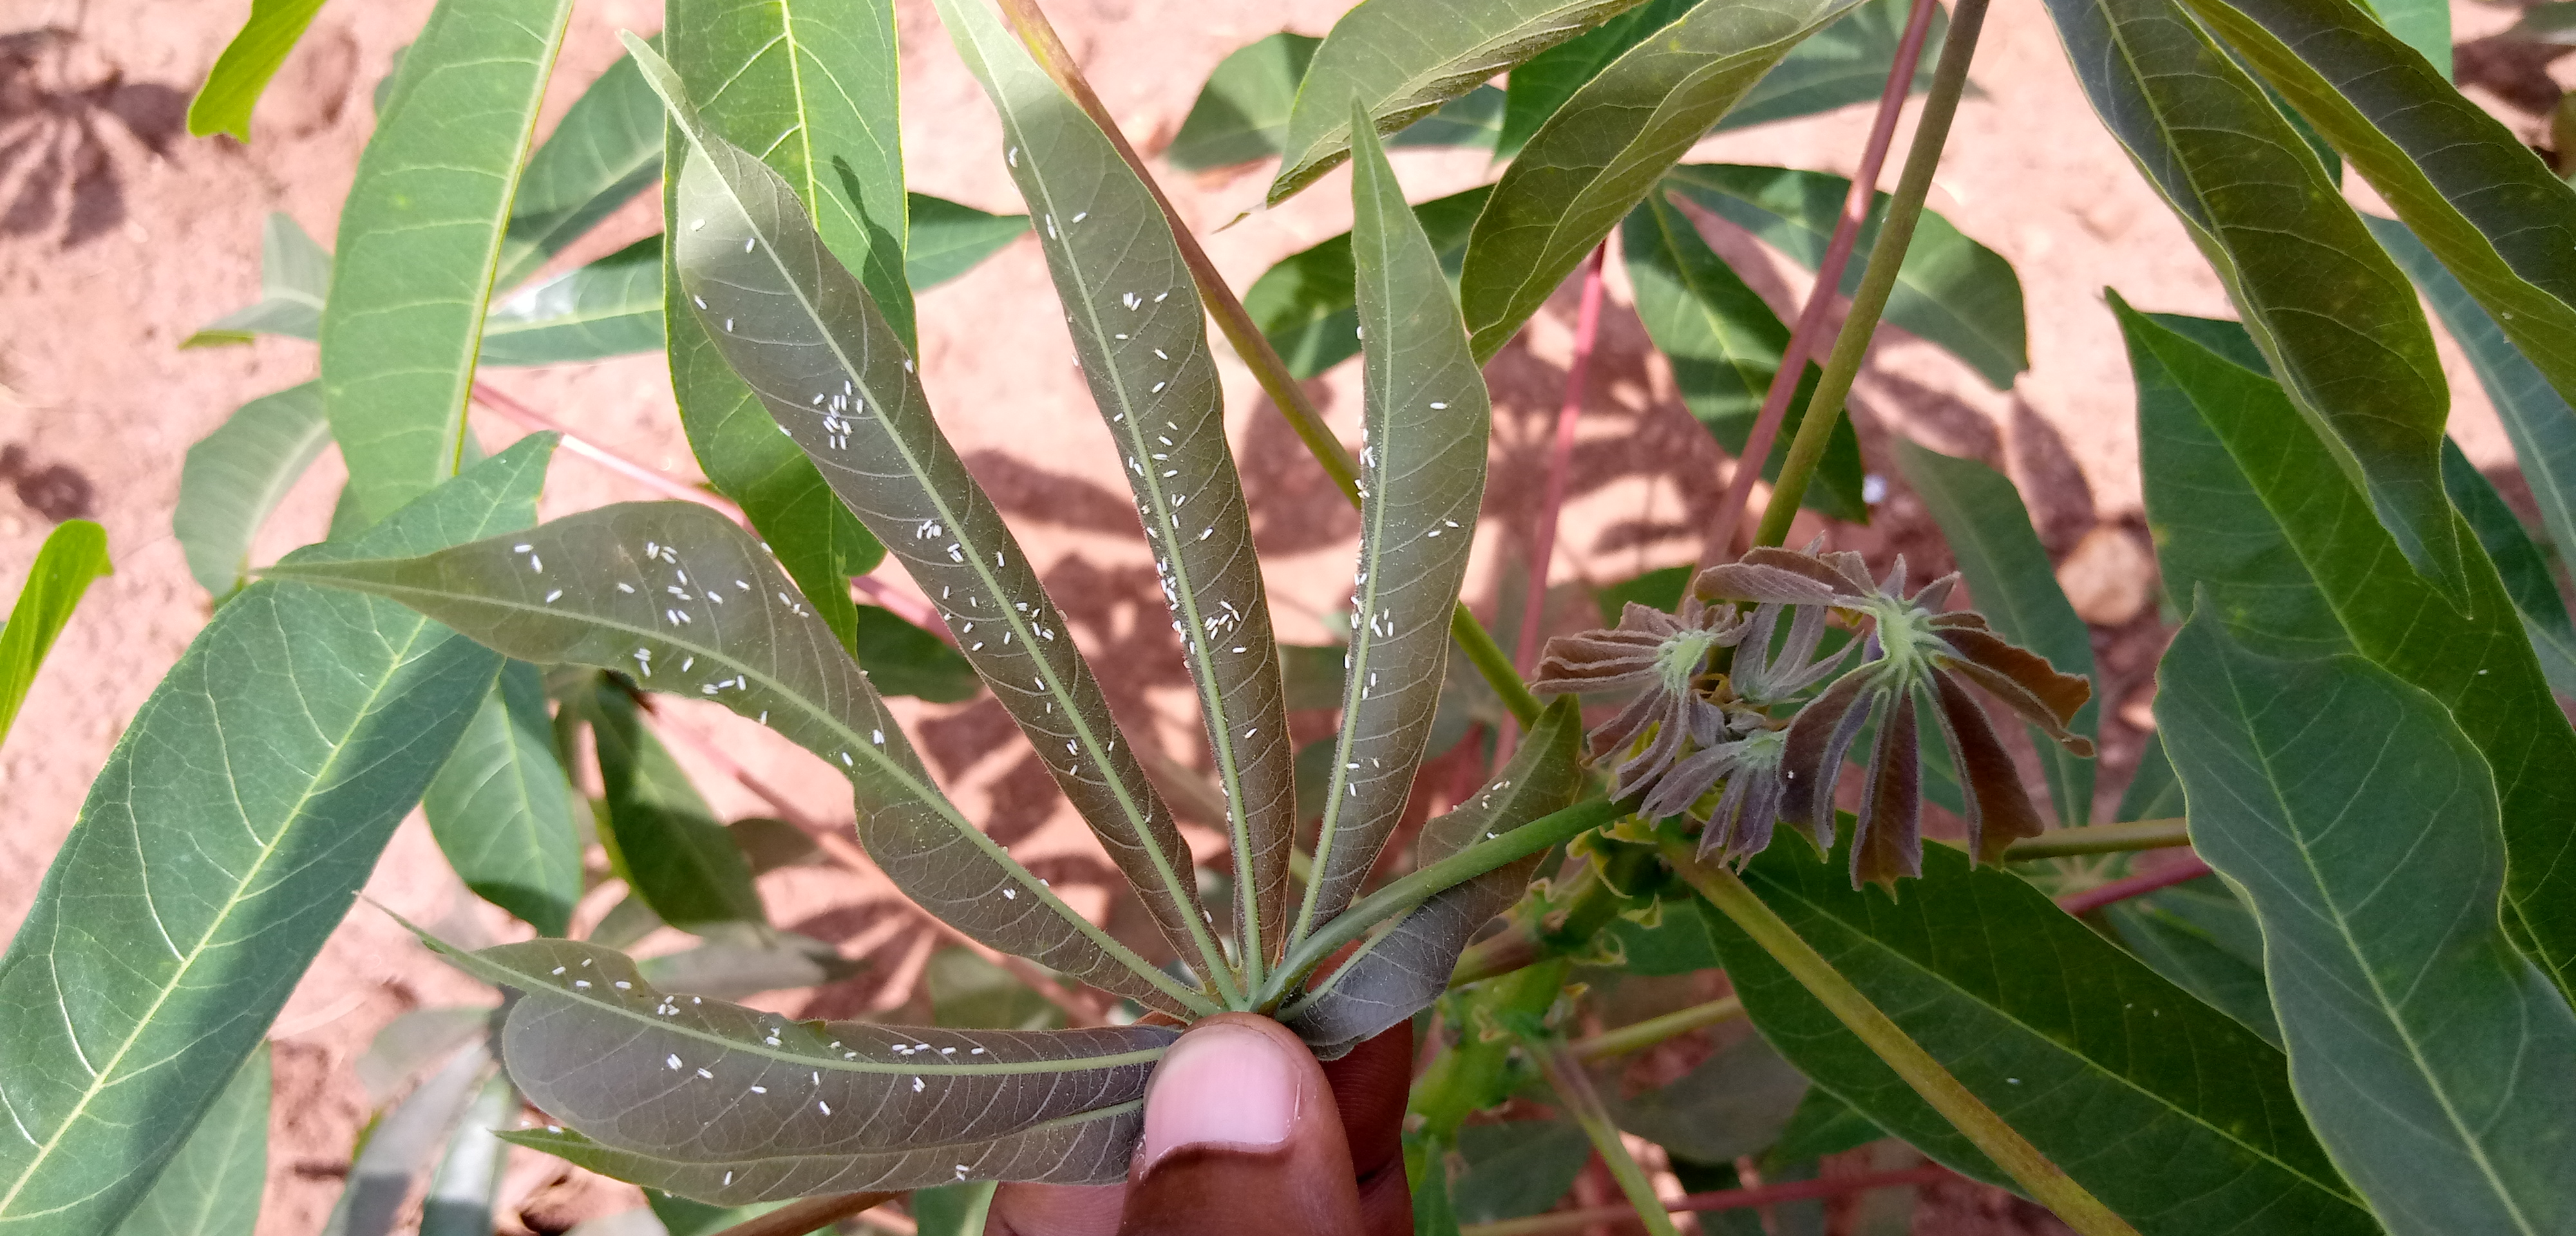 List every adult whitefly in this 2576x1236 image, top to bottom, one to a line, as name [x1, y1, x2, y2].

whitefly [1009, 145, 1019, 154]
whitefly [1009, 153, 1017, 160]
whitefly [1008, 158, 1019, 169]
whitefly [1069, 211, 1089, 225]
whitefly [1044, 212, 1054, 225]
whitefly [687, 215, 709, 232]
whitefly [1046, 225, 1061, 241]
whitefly [743, 234, 759, 256]
whitefly [1122, 290, 1128, 310]
whitefly [1128, 290, 1134, 309]
whitefly [1152, 291, 1170, 304]
whitefly [692, 293, 711, 314]
whitefly [1130, 297, 1143, 313]
whitefly [725, 315, 737, 335]
whitefly [1065, 315, 1077, 326]
whitefly [1356, 323, 1366, 342]
whitefly [1114, 332, 1129, 341]
whitefly [1152, 348, 1171, 363]
whitefly [1069, 351, 1084, 368]
whitefly [903, 360, 914, 375]
whitefly [1150, 378, 1168, 394]
whitefly [844, 379, 854, 397]
whitefly [811, 391, 826, 407]
whitefly [840, 393, 848, 411]
whitefly [833, 393, 840, 411]
whitefly [855, 397, 866, 415]
whitefly [1428, 399, 1450, 412]
whitefly [828, 403, 839, 418]
whitefly [1112, 411, 1126, 424]
whitefly [826, 415, 841, 430]
whitefly [822, 418, 837, 435]
whitefly [841, 419, 855, 436]
whitefly [1166, 420, 1179, 432]
whitefly [776, 423, 794, 438]
whitefly [1361, 427, 1371, 443]
whitefly [839, 433, 848, 451]
whitefly [829, 434, 838, 451]
whitefly [1157, 434, 1175, 447]
whitefly [1363, 443, 1375, 454]
whitefly [1358, 447, 1367, 467]
whitefly [1151, 451, 1170, 461]
whitefly [1127, 453, 1135, 470]
whitefly [1366, 453, 1378, 471]
whitefly [1133, 462, 1146, 478]
whitefly [1160, 468, 1181, 480]
whitefly [1352, 477, 1365, 491]
whitefly [1362, 489, 1373, 500]
whitefly [1356, 490, 1365, 500]
whitefly [1171, 491, 1177, 507]
whitefly [1175, 493, 1186, 508]
whitefly [1140, 504, 1150, 511]
whitefly [1141, 508, 1152, 516]
whitefly [1171, 513, 1183, 531]
whitefly [1443, 518, 1462, 530]
whitefly [923, 518, 934, 530]
whitefly [933, 523, 939, 537]
whitefly [937, 523, 943, 538]
whitefly [916, 524, 923, 540]
whitefly [925, 525, 933, 541]
whitefly [1145, 525, 1160, 539]
whitefly [1198, 527, 1216, 543]
whitefly [1425, 528, 1442, 539]
whitefly [1356, 536, 1366, 548]
whitefly [647, 540, 654, 557]
whitefly [759, 540, 774, 555]
whitefly [946, 541, 963, 553]
whitefly [512, 543, 537, 554]
whitefly [650, 544, 660, 560]
whitefly [662, 545, 678, 557]
whitefly [952, 549, 967, 563]
whitefly [994, 549, 1008, 568]
whitefly [659, 550, 677, 566]
whitefly [1356, 550, 1365, 559]
whitefly [531, 552, 546, 576]
whitefly [949, 553, 960, 563]
whitefly [1161, 555, 1170, 573]
whitefly [1355, 557, 1364, 565]
whitefly [1156, 561, 1165, 577]
whitefly [676, 568, 690, 586]
whitefly [1351, 571, 1362, 588]
whitefly [1359, 572, 1370, 587]
whitefly [1167, 574, 1177, 586]
whitefly [1160, 578, 1170, 595]
whitefly [734, 579, 752, 592]
whitefly [615, 581, 638, 595]
whitefly [1170, 581, 1177, 589]
whitefly [941, 583, 953, 603]
whitefly [666, 585, 685, 595]
whitefly [1167, 586, 1175, 601]
whitefly [545, 587, 566, 604]
whitefly [707, 589, 725, 606]
whitefly [777, 589, 793, 607]
whitefly [1170, 590, 1178, 603]
whitefly [677, 593, 694, 602]
whitefly [1349, 594, 1359, 604]
whitefly [967, 594, 980, 609]
whitefly [1219, 599, 1234, 611]
whitefly [1358, 599, 1367, 614]
whitefly [791, 601, 800, 615]
whitefly [1013, 601, 1029, 607]
whitefly [1170, 601, 1180, 612]
whitefly [1381, 603, 1393, 620]
whitefly [1016, 606, 1029, 612]
whitefly [1030, 606, 1042, 619]
whitefly [1057, 606, 1069, 623]
whitefly [667, 608, 681, 626]
whitefly [676, 609, 693, 625]
whitefly [1231, 609, 1243, 623]
whitefly [943, 610, 956, 624]
whitefly [1368, 610, 1379, 630]
whitefly [798, 611, 811, 619]
whitefly [1354, 611, 1361, 624]
whitefly [1349, 612, 1358, 631]
whitefly [1218, 613, 1231, 626]
whitefly [1204, 615, 1214, 627]
whitefly [1206, 617, 1218, 632]
whitefly [1031, 619, 1043, 639]
whitefly [1175, 619, 1182, 633]
whitefly [1226, 619, 1235, 634]
whitefly [1385, 619, 1397, 638]
whitefly [961, 621, 976, 635]
whitefly [1171, 622, 1177, 632]
whitefly [1372, 623, 1385, 639]
whitefly [1209, 626, 1219, 642]
whitefly [1045, 627, 1056, 637]
whitefly [1179, 628, 1186, 644]
whitefly [1003, 630, 1014, 646]
whitefly [1040, 630, 1054, 644]
whitefly [970, 640, 985, 651]
whitefly [1188, 640, 1197, 655]
whitefly [1229, 644, 1247, 655]
whitefly [638, 646, 653, 655]
whitefly [1343, 651, 1353, 671]
whitefly [633, 653, 652, 662]
whitefly [681, 653, 698, 674]
whitefly [1182, 658, 1193, 670]
whitefly [639, 660, 653, 679]
whitefly [857, 668, 870, 678]
whitefly [1369, 670, 1379, 688]
whitefly [735, 671, 749, 693]
whitefly [1034, 674, 1046, 691]
whitefly [717, 679, 736, 689]
whitefly [703, 682, 719, 689]
whitefly [1360, 684, 1370, 700]
whitefly [701, 688, 719, 697]
whitefly [1044, 700, 1054, 715]
whitefly [759, 707, 768, 727]
whitefly [1243, 726, 1259, 740]
whitefly [872, 727, 880, 745]
whitefly [878, 730, 888, 745]
whitefly [1070, 738, 1079, 751]
whitefly [1104, 738, 1117, 753]
whitefly [1065, 742, 1079, 757]
whitefly [840, 750, 856, 768]
whitefly [1371, 757, 1381, 771]
whitefly [1343, 762, 1363, 771]
whitefly [1067, 763, 1083, 779]
whitefly [1785, 768, 1794, 782]
whitefly [1217, 777, 1227, 787]
whitefly [1504, 779, 1513, 791]
whitefly [1348, 780, 1359, 798]
whitefly [1492, 781, 1505, 792]
whitefly [1220, 787, 1231, 798]
whitefly [1481, 792, 1493, 802]
whitefly [1480, 800, 1490, 811]
whitefly [1450, 801, 1460, 814]
whitefly [1225, 809, 1233, 816]
whitefly [1142, 813, 1155, 825]
whitefly [1226, 816, 1234, 823]
whitefly [1485, 831, 1496, 839]
whitefly [1001, 845, 1009, 853]
whitefly [1037, 876, 1050, 888]
whitefly [1009, 888, 1018, 897]
whitefly [1001, 888, 1016, 901]
whitefly [1202, 908, 1215, 924]
whitefly [580, 955, 594, 968]
whitefly [551, 964, 568, 977]
whitefly [574, 979, 593, 990]
whitefly [613, 979, 633, 991]
whitefly [663, 994, 676, 1004]
whitefly [691, 995, 705, 1006]
whitefly [658, 1001, 667, 1016]
whitefly [667, 1007, 681, 1016]
whitefly [768, 1024, 783, 1038]
whitefly [765, 1035, 784, 1047]
whitefly [828, 1038, 842, 1051]
whitefly [890, 1042, 909, 1051]
whitefly [914, 1043, 931, 1051]
whitefly [969, 1044, 986, 1056]
whitefly [940, 1045, 958, 1056]
whitefly [898, 1048, 916, 1056]
whitefly [843, 1049, 858, 1062]
whitefly [671, 1053, 685, 1069]
whitefly [667, 1056, 679, 1070]
whitefly [696, 1067, 716, 1081]
whitefly [812, 1069, 822, 1087]
whitefly [914, 1075, 927, 1089]
whitefly [912, 1083, 923, 1094]
whitefly [749, 1084, 769, 1097]
whitefly [818, 1099, 833, 1118]
whitefly [954, 1163, 972, 1172]
whitefly [723, 1167, 735, 1188]
whitefly [955, 1170, 967, 1183]